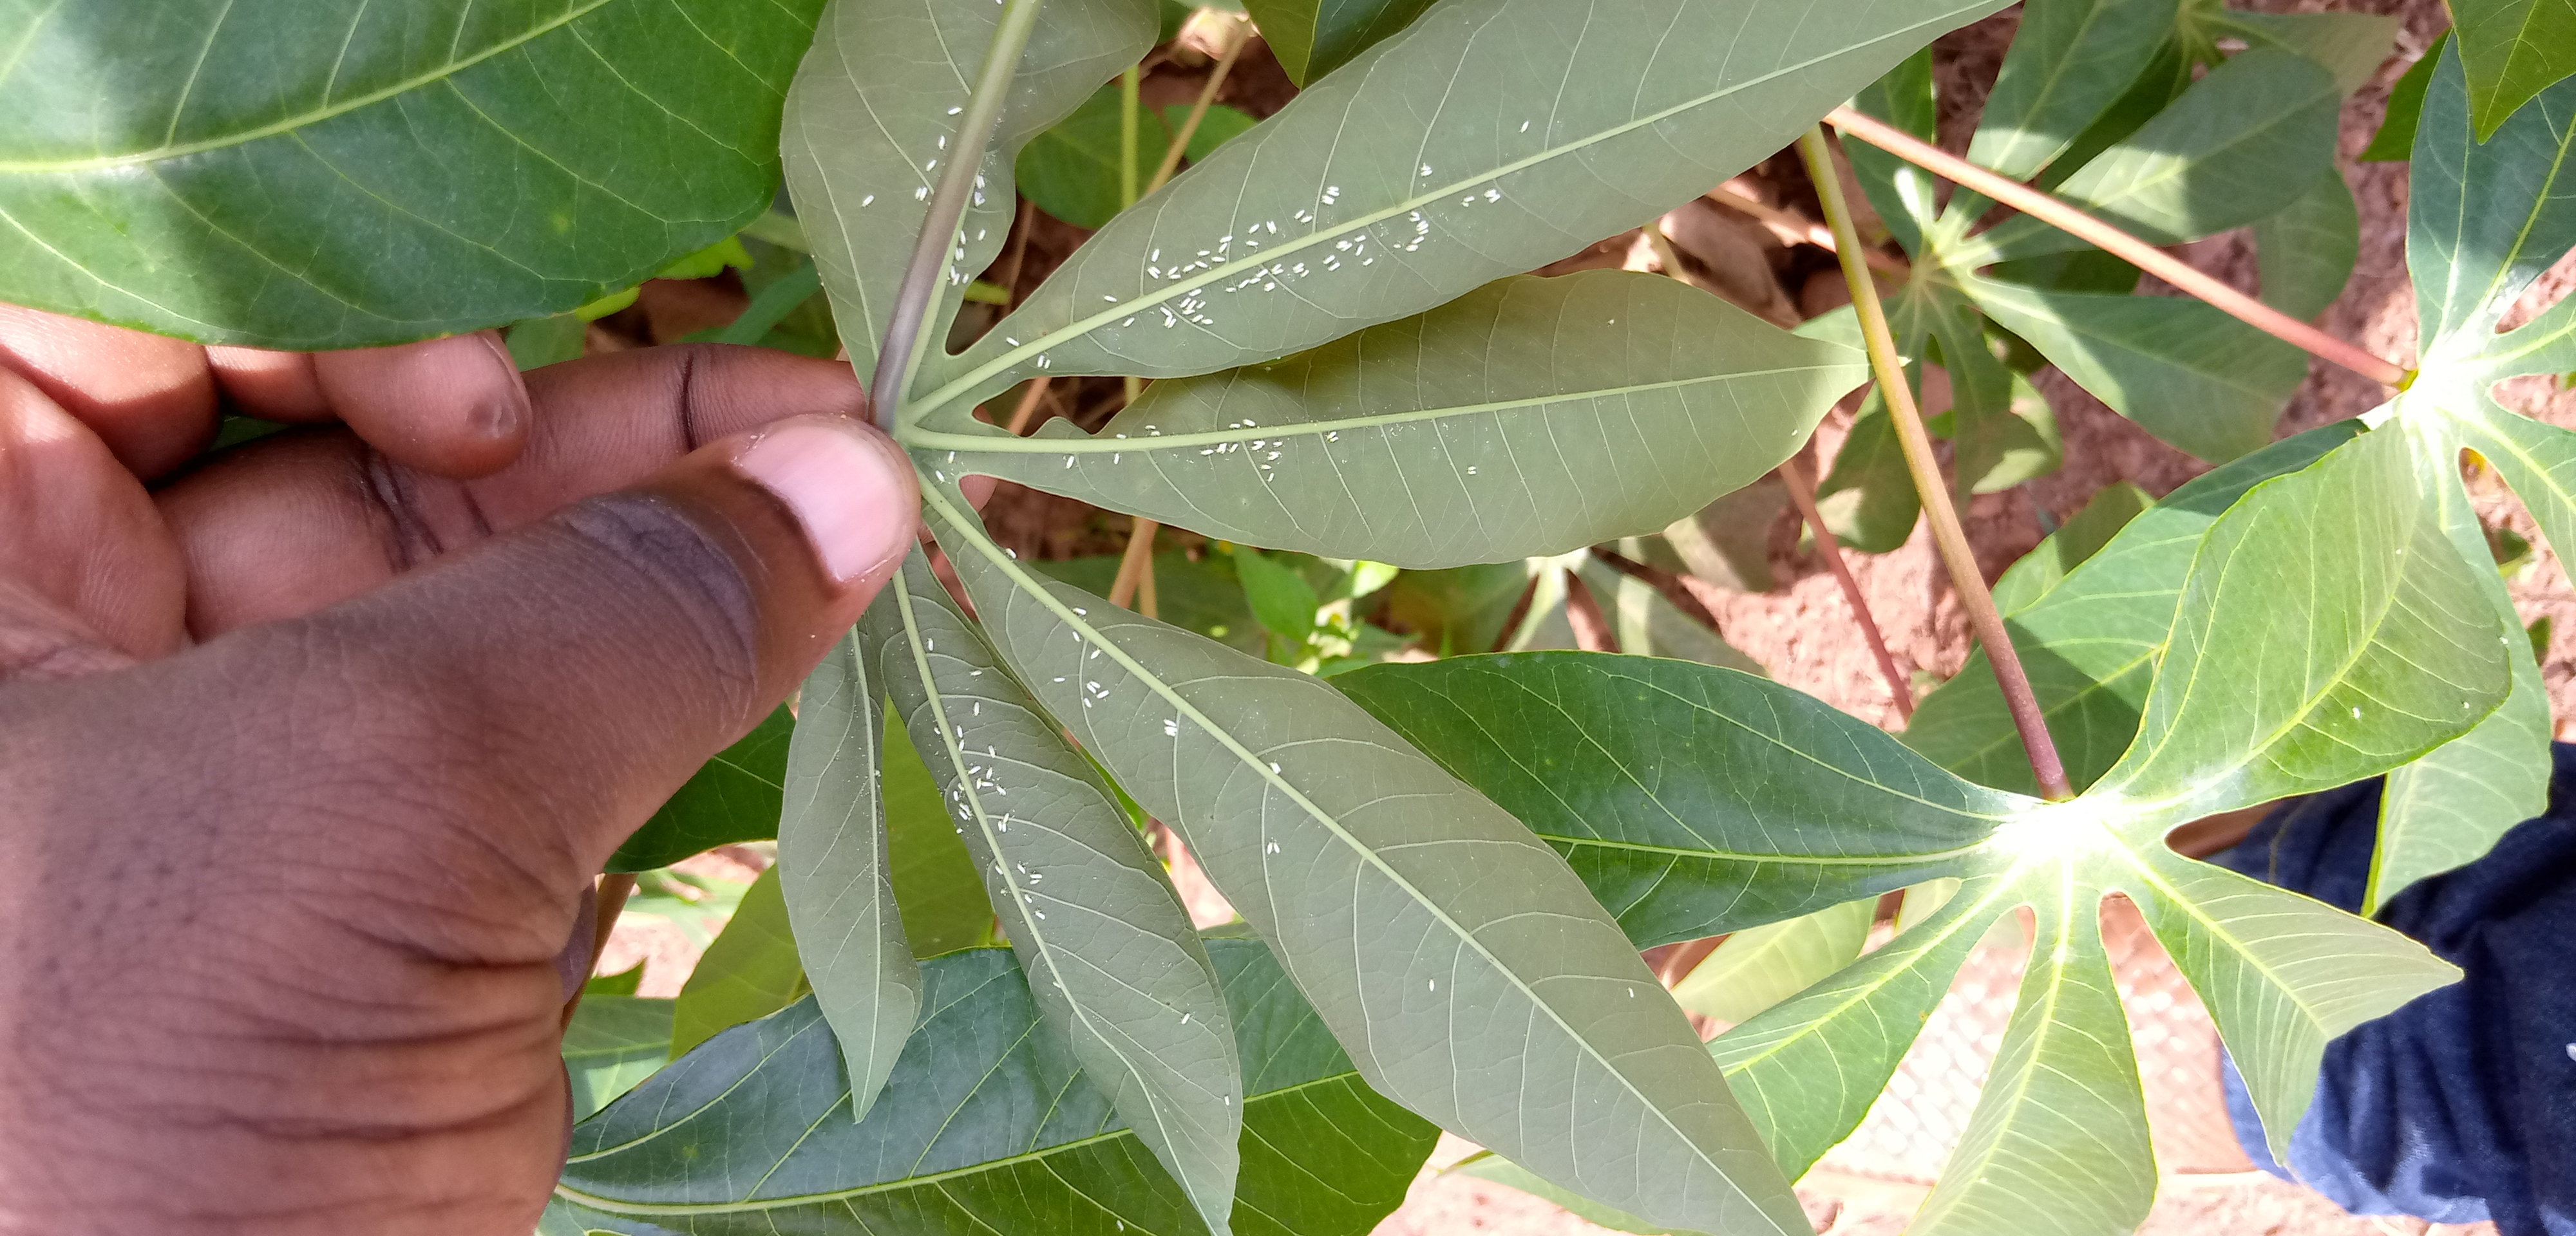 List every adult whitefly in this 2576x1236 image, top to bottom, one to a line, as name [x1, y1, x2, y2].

whitefly [946, 104, 965, 117]
whitefly [1517, 118, 1531, 135]
whitefly [937, 133, 947, 153]
whitefly [924, 158, 938, 173]
whitefly [1419, 164, 1432, 171]
whitefly [1420, 169, 1433, 178]
whitefly [976, 173, 983, 190]
whitefly [1325, 185, 1341, 192]
whitefly [913, 186, 922, 200]
whitefly [919, 186, 929, 203]
whitefly [1484, 187, 1497, 198]
whitefly [972, 189, 987, 209]
whitefly [1325, 191, 1341, 198]
whitefly [860, 192, 875, 209]
whitefly [1488, 192, 1501, 205]
whitefly [1462, 194, 1477, 203]
whitefly [1321, 194, 1335, 202]
whitefly [1321, 199, 1334, 207]
whitefly [1460, 201, 1470, 209]
whitefly [1293, 209, 1306, 221]
whitefly [1409, 209, 1420, 217]
whitefly [1300, 214, 1314, 227]
whitefly [1408, 216, 1421, 223]
whitefly [1416, 219, 1427, 229]
whitefly [1265, 220, 1274, 236]
whitefly [1270, 220, 1278, 234]
whitefly [1247, 222, 1260, 236]
whitefly [1416, 223, 1429, 233]
whitefly [976, 227, 987, 242]
whitefly [1417, 228, 1430, 237]
whitefly [959, 229, 968, 245]
whitefly [1354, 234, 1367, 243]
whitefly [1219, 234, 1234, 245]
whitefly [1410, 236, 1426, 244]
whitefly [1244, 239, 1260, 248]
whitefly [1336, 240, 1349, 245]
whitefly [1218, 242, 1229, 256]
whitefly [1341, 242, 1353, 252]
whitefly [1392, 242, 1402, 250]
whitefly [1354, 243, 1365, 257]
whitefly [1406, 243, 1419, 248]
whitefly [1335, 243, 1347, 249]
whitefly [954, 246, 960, 261]
whitefly [1148, 247, 1162, 264]
whitefly [959, 247, 966, 260]
whitefly [1405, 247, 1417, 253]
whitefly [1196, 249, 1213, 258]
whitefly [1321, 254, 1337, 267]
whitefly [1209, 256, 1227, 264]
whitefly [1361, 257, 1374, 268]
whitefly [1194, 260, 1209, 270]
whitefly [1326, 260, 1342, 273]
whitefly [1292, 262, 1305, 272]
whitefly [1271, 263, 1282, 273]
whitefly [1182, 263, 1196, 275]
whitefly [949, 264, 956, 279]
whitefly [1151, 265, 1163, 275]
whitefly [1167, 265, 1179, 275]
whitefly [1146, 267, 1160, 281]
whitefly [1255, 267, 1269, 279]
whitefly [1293, 267, 1305, 276]
whitefly [1299, 268, 1310, 280]
whitefly [1272, 269, 1285, 276]
whitefly [952, 271, 961, 287]
whitefly [960, 271, 970, 285]
whitefly [1168, 274, 1182, 281]
whitefly [1249, 277, 1262, 285]
whitefly [1238, 279, 1251, 290]
whitefly [1264, 281, 1275, 289]
whitefly [1224, 285, 1240, 294]
whitefly [1263, 285, 1276, 294]
whitefly [1187, 288, 1202, 297]
whitefly [1102, 294, 1119, 305]
whitefly [1179, 297, 1191, 310]
whitefly [1186, 299, 1197, 310]
whitefly [1196, 300, 1207, 310]
whitefly [1157, 305, 1173, 316]
whitefly [1182, 309, 1197, 317]
whitefly [1191, 314, 1205, 323]
whitefly [1122, 315, 1138, 330]
whitefly [1163, 315, 1172, 328]
whitefly [1168, 317, 1177, 330]
whitefly [1200, 318, 1215, 326]
whitefly [1606, 318, 1616, 327]
whitefly [1004, 333, 1022, 348]
whitefly [1036, 353, 1045, 369]
whitefly [1043, 357, 1052, 371]
whitefly [1242, 417, 1257, 427]
whitefly [1227, 422, 1241, 429]
whitefly [1144, 423, 1157, 431]
whitefly [1790, 427, 1801, 439]
whitefly [1149, 430, 1161, 438]
whitefly [1325, 430, 1338, 442]
whitefly [1115, 432, 1128, 440]
whitefly [1329, 436, 1341, 444]
whitefly [1252, 438, 1266, 445]
whitefly [1271, 441, 1284, 447]
whitefly [1228, 442, 1239, 455]
whitefly [1216, 443, 1224, 454]
whitefly [1221, 443, 1228, 454]
whitefly [1251, 444, 1264, 452]
whitefly [1200, 446, 1215, 458]
whitefly [946, 451, 955, 466]
whitefly [1267, 451, 1282, 462]
whitefly [1112, 451, 1121, 467]
whitefly [1064, 454, 1075, 471]
whitefly [1260, 463, 1274, 472]
whitefly [1466, 465, 1477, 471]
whitefly [934, 469, 948, 485]
whitefly [1466, 470, 1478, 476]
whitefly [1267, 471, 1276, 484]
whitefly [1002, 546, 1018, 561]
whitefly [1072, 605, 1088, 617]
whitefly [1071, 629, 1081, 643]
whitefly [925, 636, 936, 653]
whitefly [1088, 646, 1103, 661]
whitefly [968, 666, 984, 677]
whitefly [1052, 677, 1066, 684]
whitefly [1089, 679, 1102, 690]
whitefly [1085, 682, 1097, 695]
whitefly [1095, 689, 1112, 701]
whitefly [1083, 697, 1093, 709]
whitefly [972, 700, 982, 719]
whitefly [1162, 717, 1178, 727]
whitefly [954, 723, 965, 738]
whitefly [1162, 725, 1179, 732]
whitefly [933, 726, 943, 736]
whitefly [1163, 730, 1178, 737]
whitefly [956, 737, 966, 753]
whitefly [986, 744, 998, 760]
whitefly [1270, 762, 1280, 775]
whitefly [1274, 762, 1282, 772]
whitefly [967, 765, 983, 776]
whitefly [985, 765, 994, 780]
whitefly [874, 767, 881, 778]
whitefly [976, 776, 981, 791]
whitefly [981, 780, 994, 787]
whitefly [956, 781, 967, 792]
whitefly [995, 784, 1008, 798]
whitefly [952, 789, 960, 802]
whitefly [958, 802, 969, 809]
whitefly [957, 807, 969, 822]
whitefly [964, 809, 976, 818]
whitefly [1002, 811, 1010, 823]
whitefly [996, 819, 1003, 832]
whitefly [1002, 823, 1008, 834]
whitefly [954, 826, 964, 836]
whitefly [1273, 840, 1282, 856]
whitefly [1266, 841, 1273, 856]
whitefly [1015, 861, 1026, 876]
whitefly [993, 864, 1005, 876]
whitefly [1028, 872, 1043, 879]
whitefly [1028, 879, 1041, 886]
whitefly [999, 886, 1008, 896]
whitefly [1023, 891, 1034, 904]
whitefly [1032, 908, 1046, 922]
whitefly [1426, 976, 1439, 993]
whitefly [1050, 979, 1062, 991]
whitefly [1625, 985, 1637, 1000]
whitefly [1178, 1011, 1193, 1027]
whitefly [1223, 1094, 1232, 1108]
whitefly [1115, 1219, 1128, 1233]